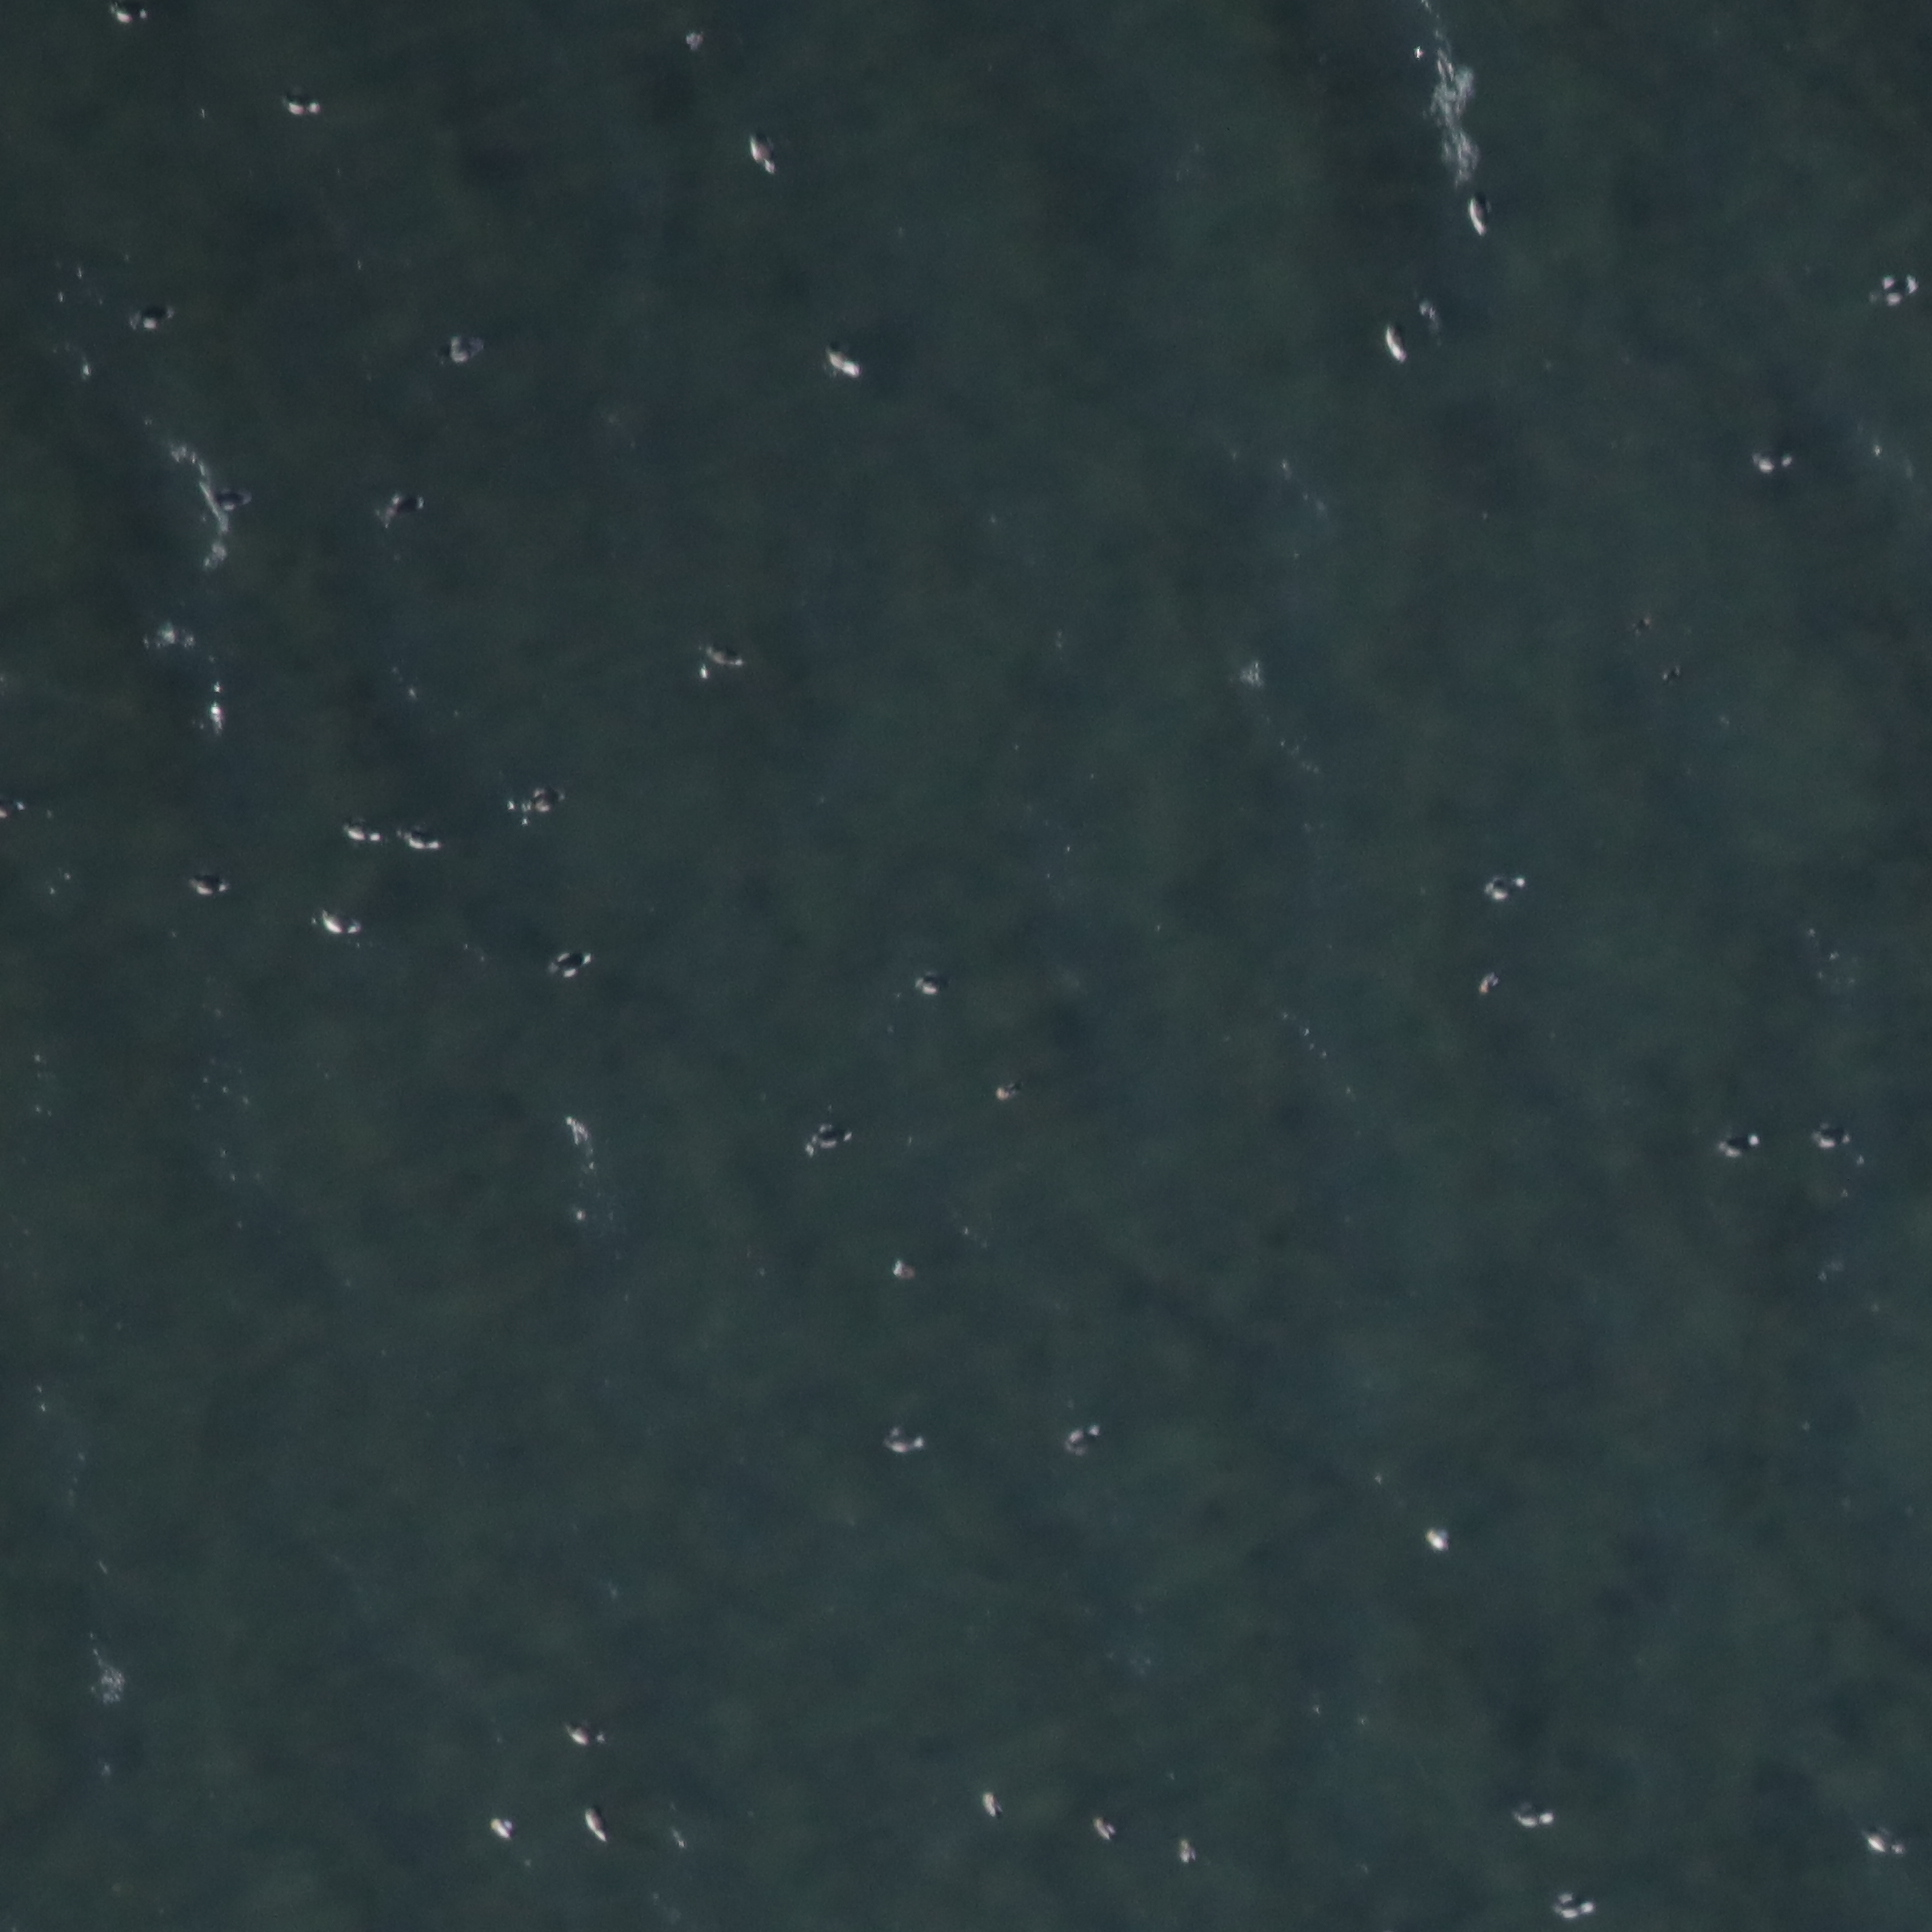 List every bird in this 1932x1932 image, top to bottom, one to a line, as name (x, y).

brant (304, 102)
brant (764, 152)
brant (1478, 213)
brant (1890, 293)
brant (156, 319)
brant (1397, 341)
brant (459, 349)
brant (843, 360)
brant (1776, 459)
brant (224, 498)
brant (403, 508)
other bird (1638, 631)
brant (723, 653)
other bird (1670, 673)
brant (541, 801)
brant (360, 830)
brant (417, 839)
brant (209, 883)
brant (1504, 887)
brant (342, 921)
brant (570, 962)
other bird (1489, 979)
brant (936, 986)
other bird (1007, 1091)
brant (833, 1134)
brant (1834, 1137)
brant (1744, 1140)
brant (1087, 1440)
brant (902, 1441)
other bird (1438, 1544)
brant (582, 1734)
other bird (989, 1808)
brant (1534, 1810)
brant (596, 1822)
other bird (502, 1828)
other bird (1112, 1833)
brant (1884, 1839)
other bird (1187, 1852)
brant (1570, 1904)